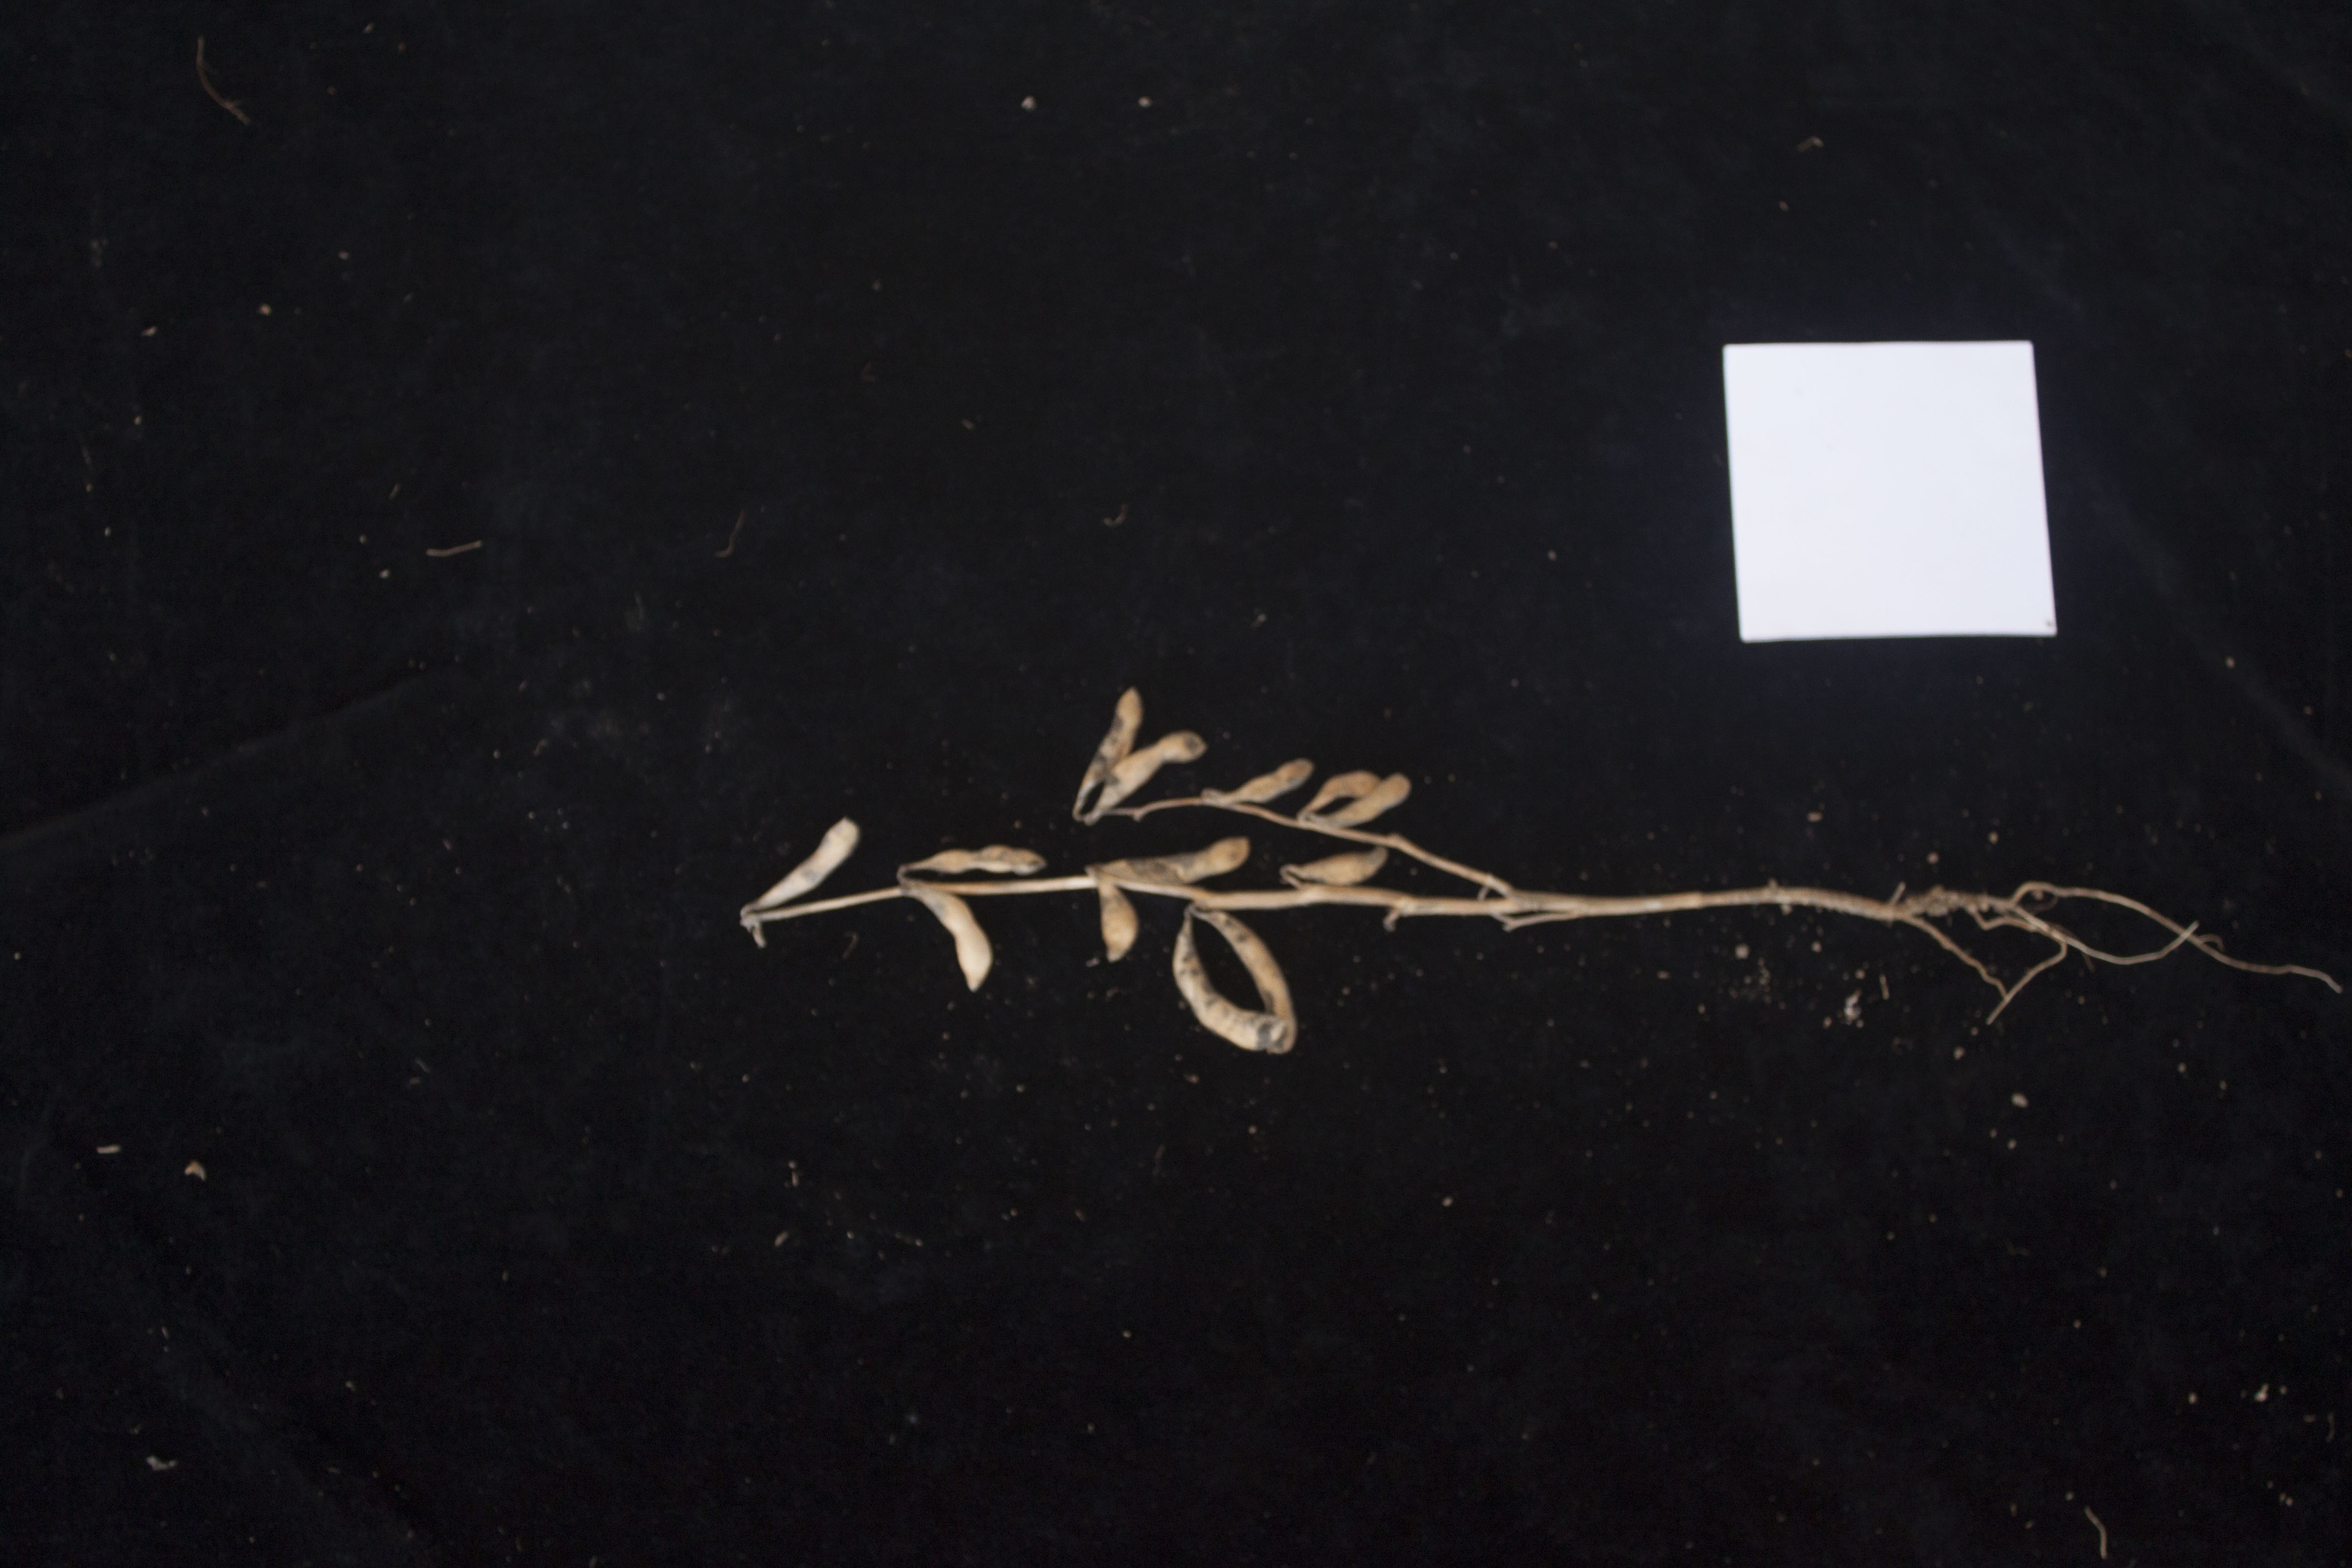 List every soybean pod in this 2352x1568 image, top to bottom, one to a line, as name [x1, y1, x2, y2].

soybean pod [1079, 687, 1140, 802]
soybean pod [1089, 735, 1207, 821]
soybean pod [1201, 763, 1311, 806]
soybean pod [1302, 776, 1380, 815]
soybean pod [1309, 776, 1409, 829]
soybean pod [748, 821, 856, 911]
soybean pod [1088, 840, 1248, 885]
soybean pod [903, 847, 1046, 875]
soybean pod [1284, 850, 1384, 886]
soybean pod [1096, 873, 1138, 961]
soybean pod [900, 878, 990, 992]
soybean pod [1193, 911, 1296, 1055]
soybean pod [1174, 914, 1284, 1051]